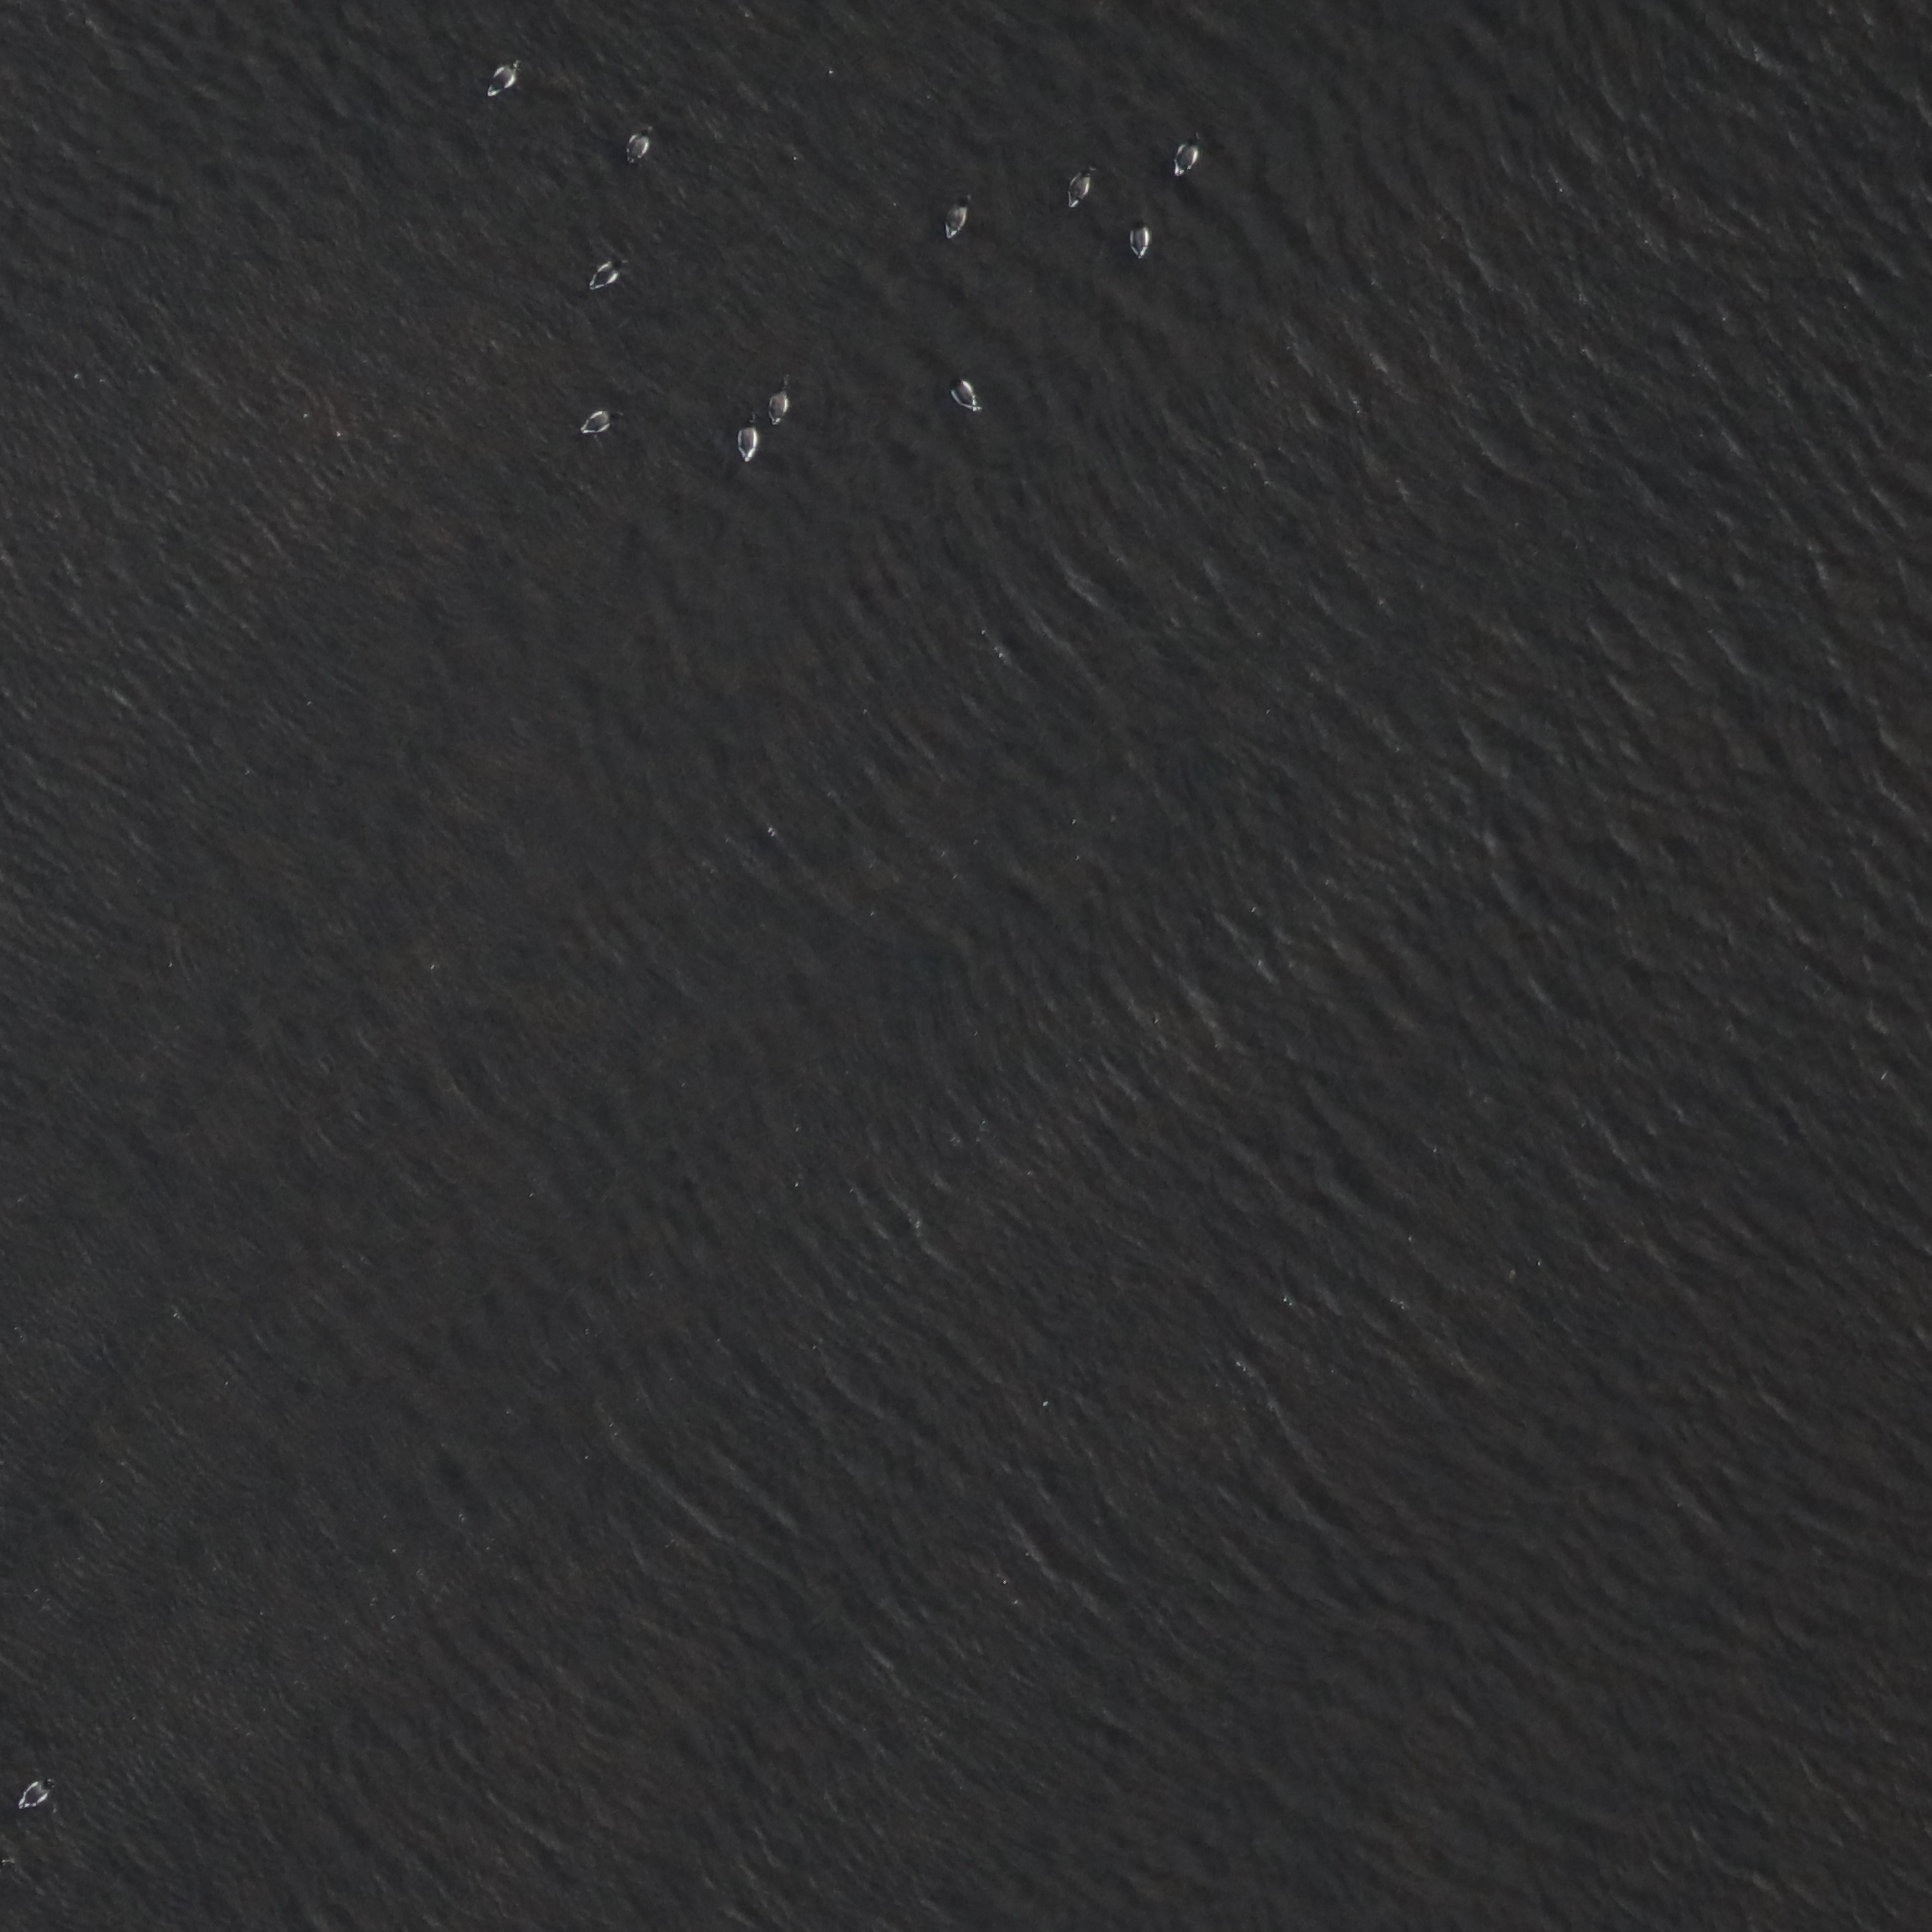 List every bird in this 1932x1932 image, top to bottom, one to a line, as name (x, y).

brant (502, 79)
brant (635, 145)
brant (1185, 156)
brant (1078, 187)
brant (956, 216)
brant (1137, 241)
brant (605, 273)
brant (965, 394)
brant (776, 401)
brant (599, 422)
brant (746, 440)
brant (36, 1792)